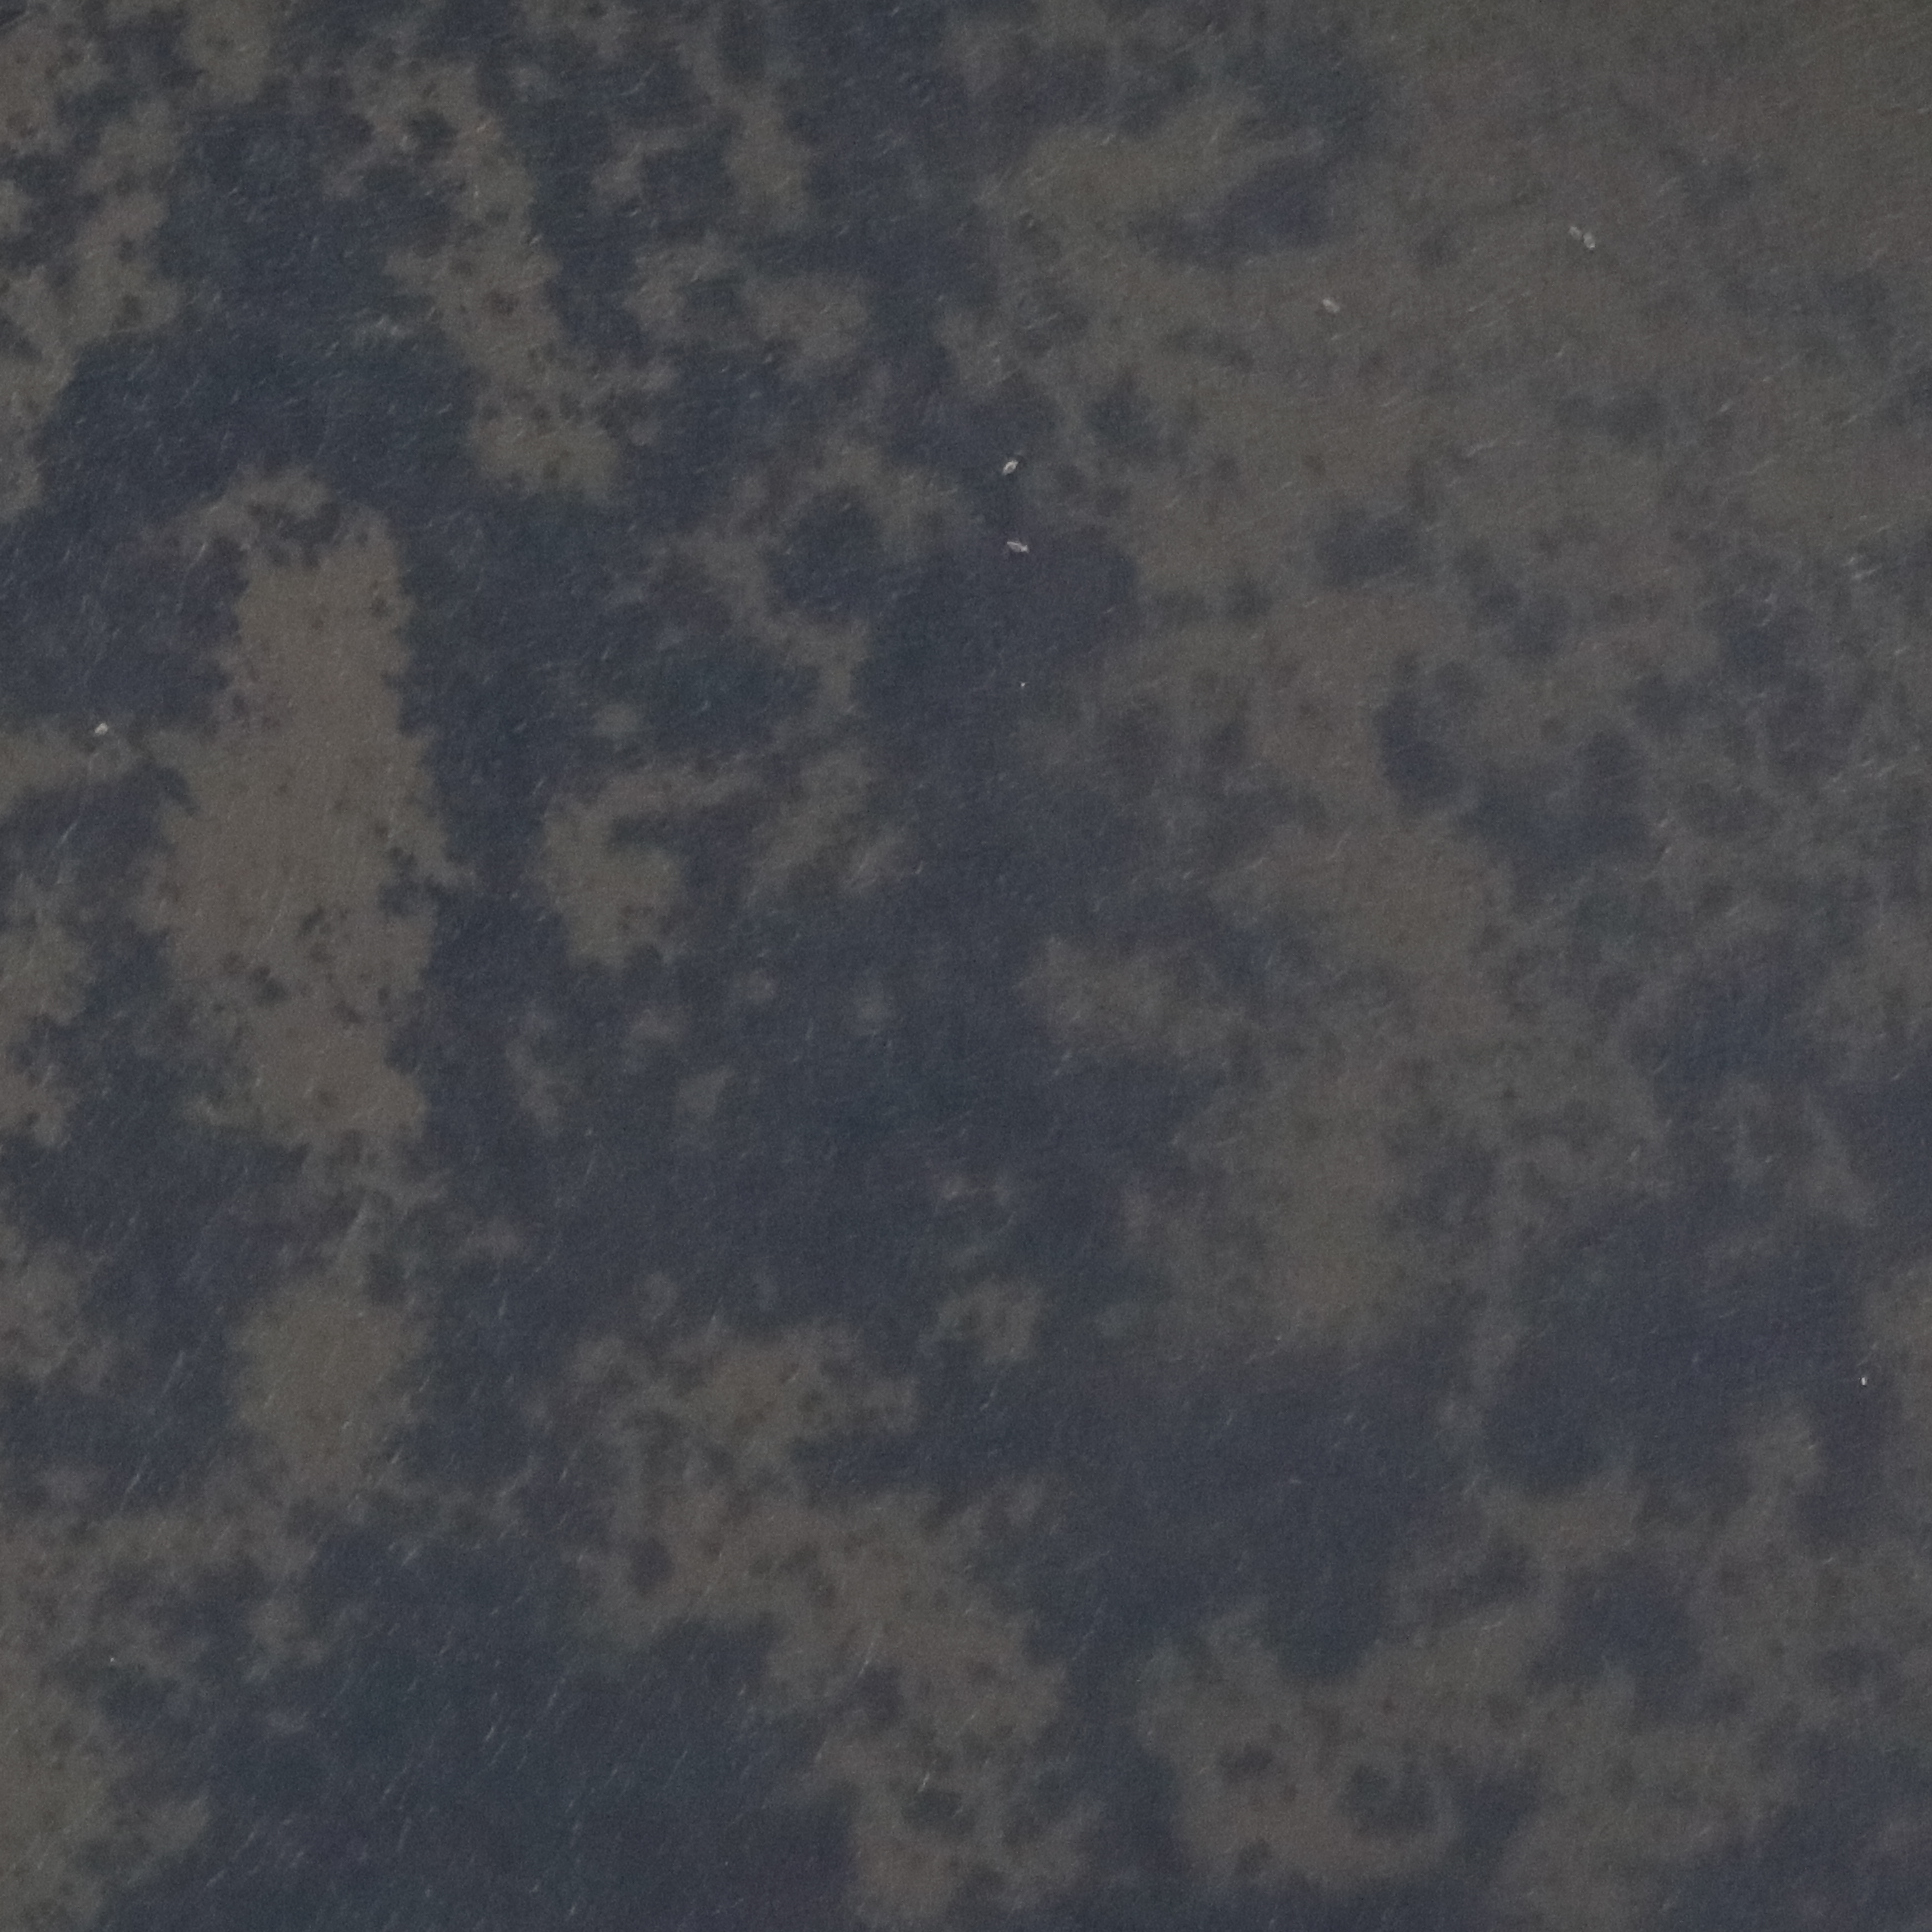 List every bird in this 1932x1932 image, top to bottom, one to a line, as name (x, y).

other bird (1575, 227)
other bird (1592, 244)
other bird (1334, 309)
other bird (1007, 469)
other bird (1017, 546)
other bird (98, 730)